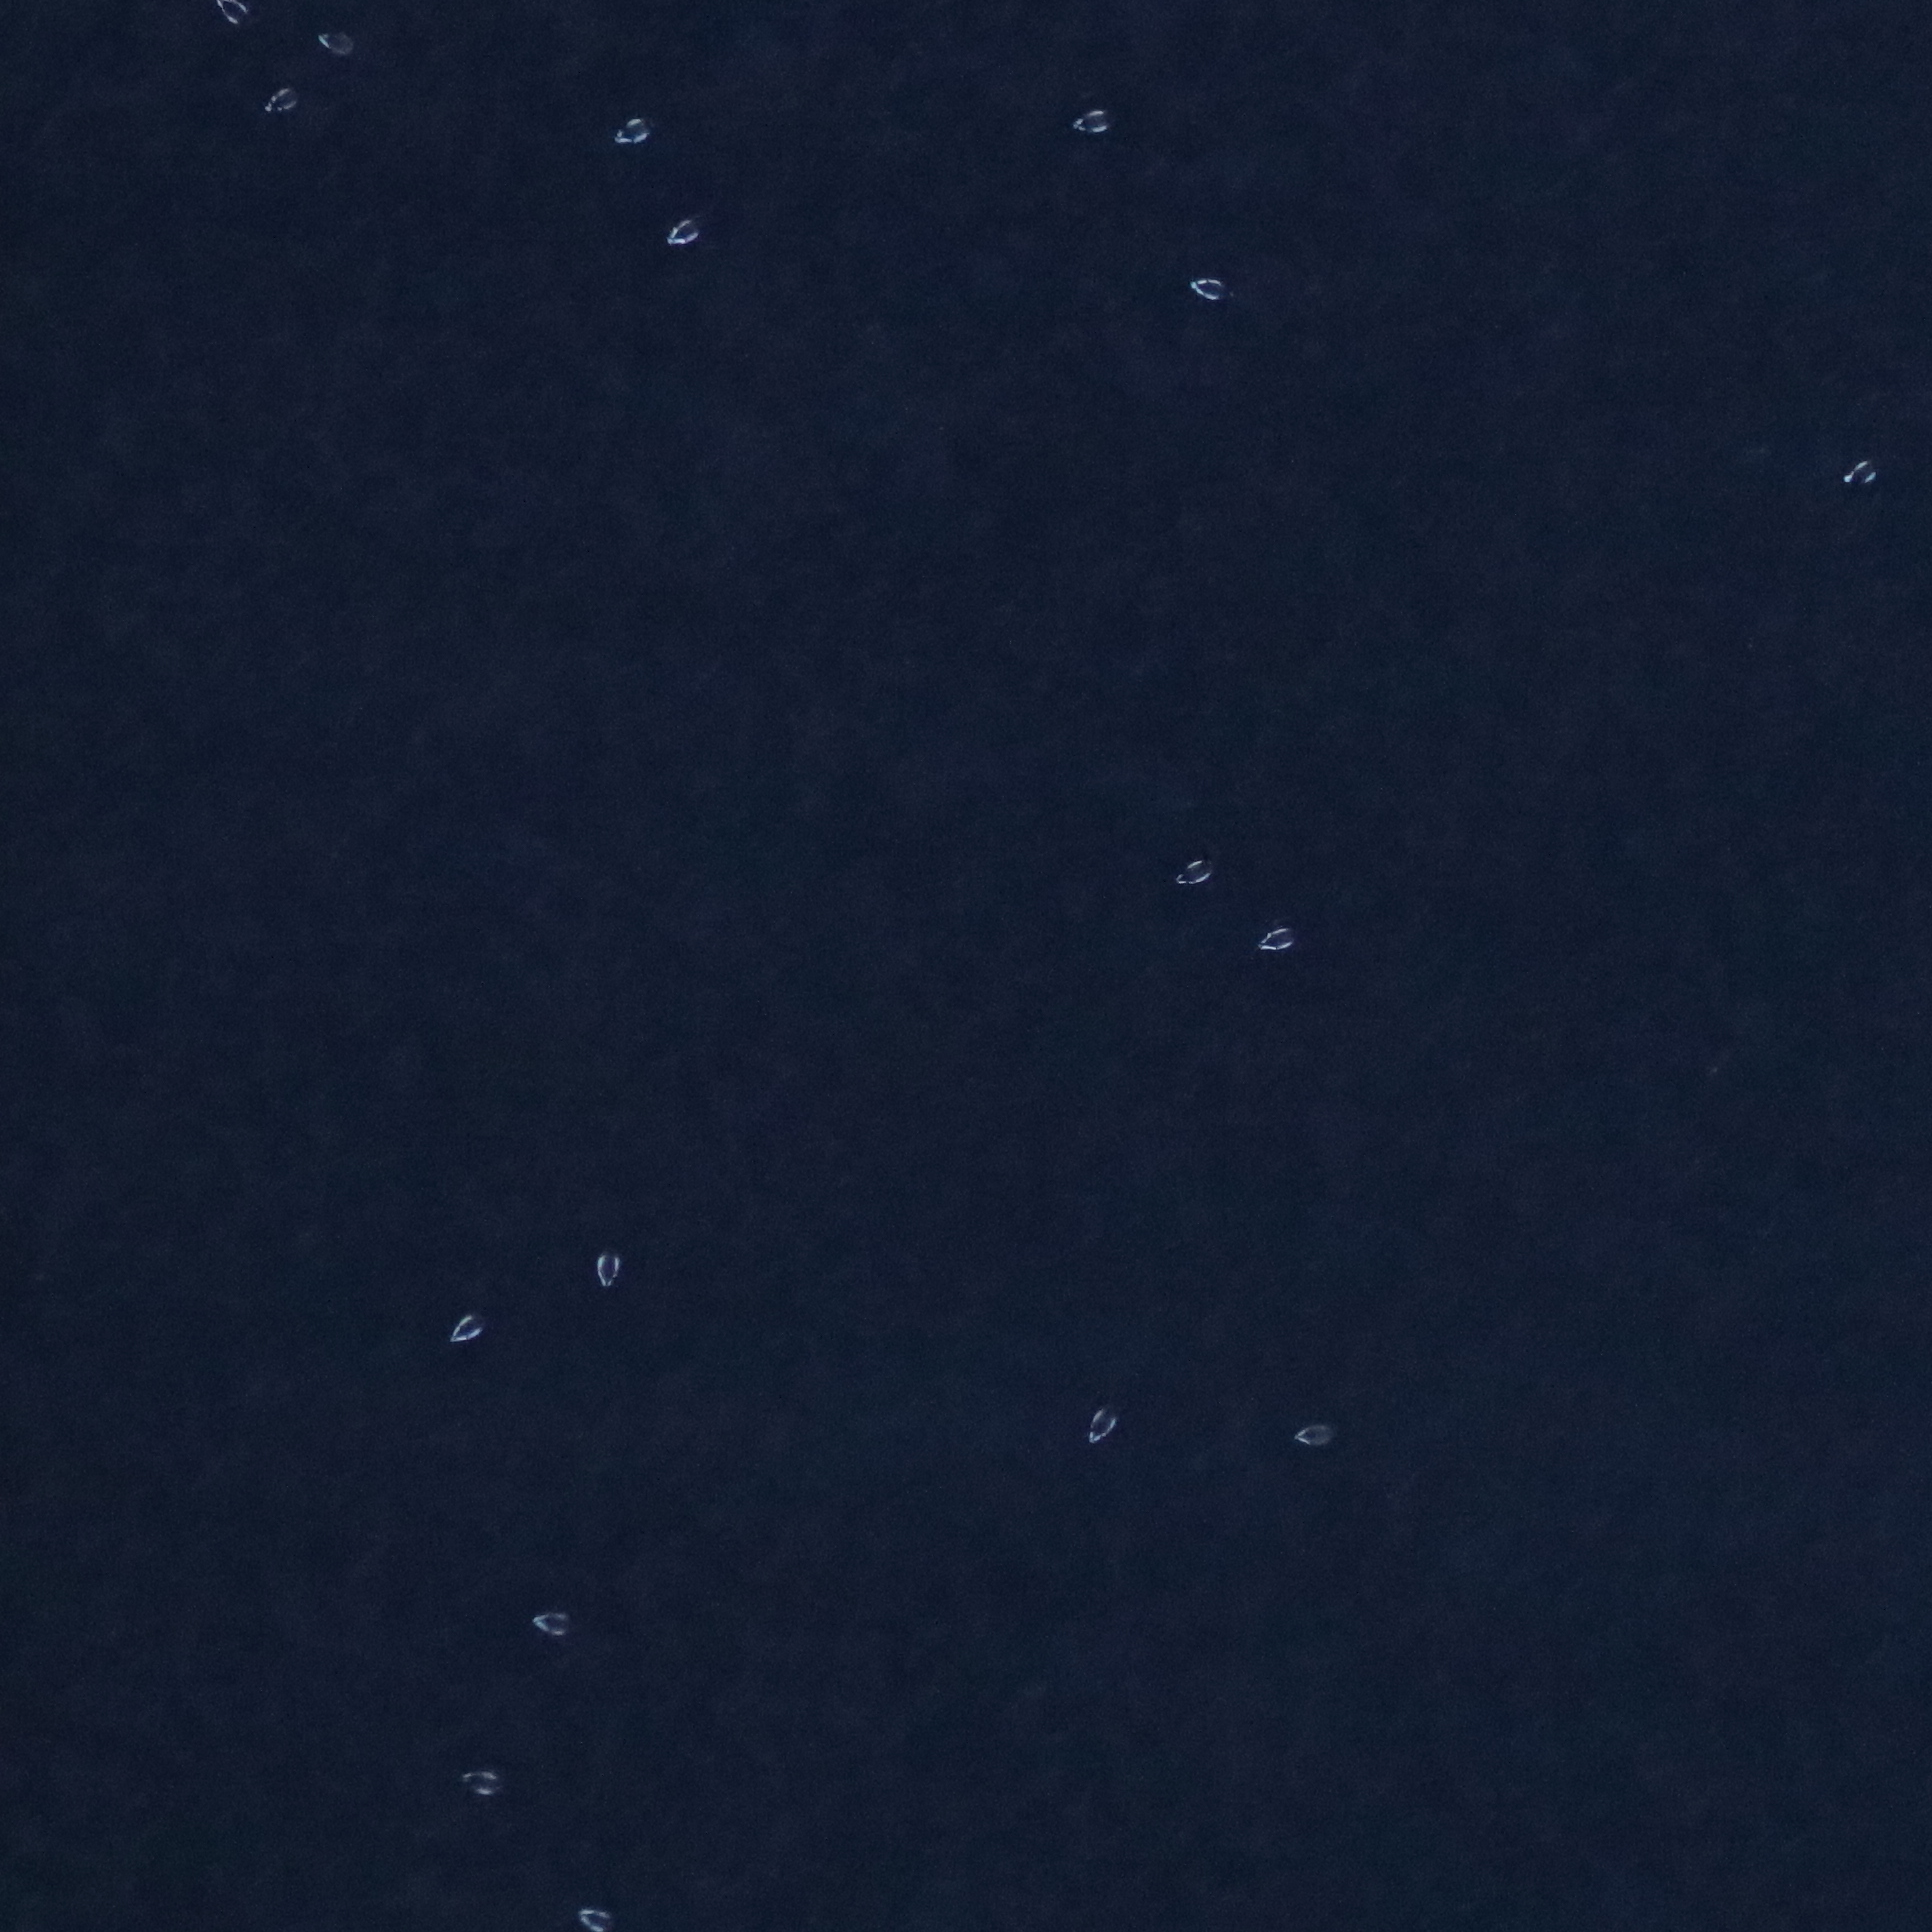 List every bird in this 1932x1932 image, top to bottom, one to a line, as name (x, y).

brant (234, 11)
brant (338, 43)
brant (285, 100)
brant (1094, 122)
brant (635, 131)
brant (687, 229)
brant (1211, 288)
brant (1860, 475)
brant (1194, 872)
brant (1278, 940)
brant (608, 1267)
brant (468, 1327)
brant (1103, 1422)
brant (1317, 1436)
brant (551, 1623)
brant (482, 1784)
brant (598, 1919)